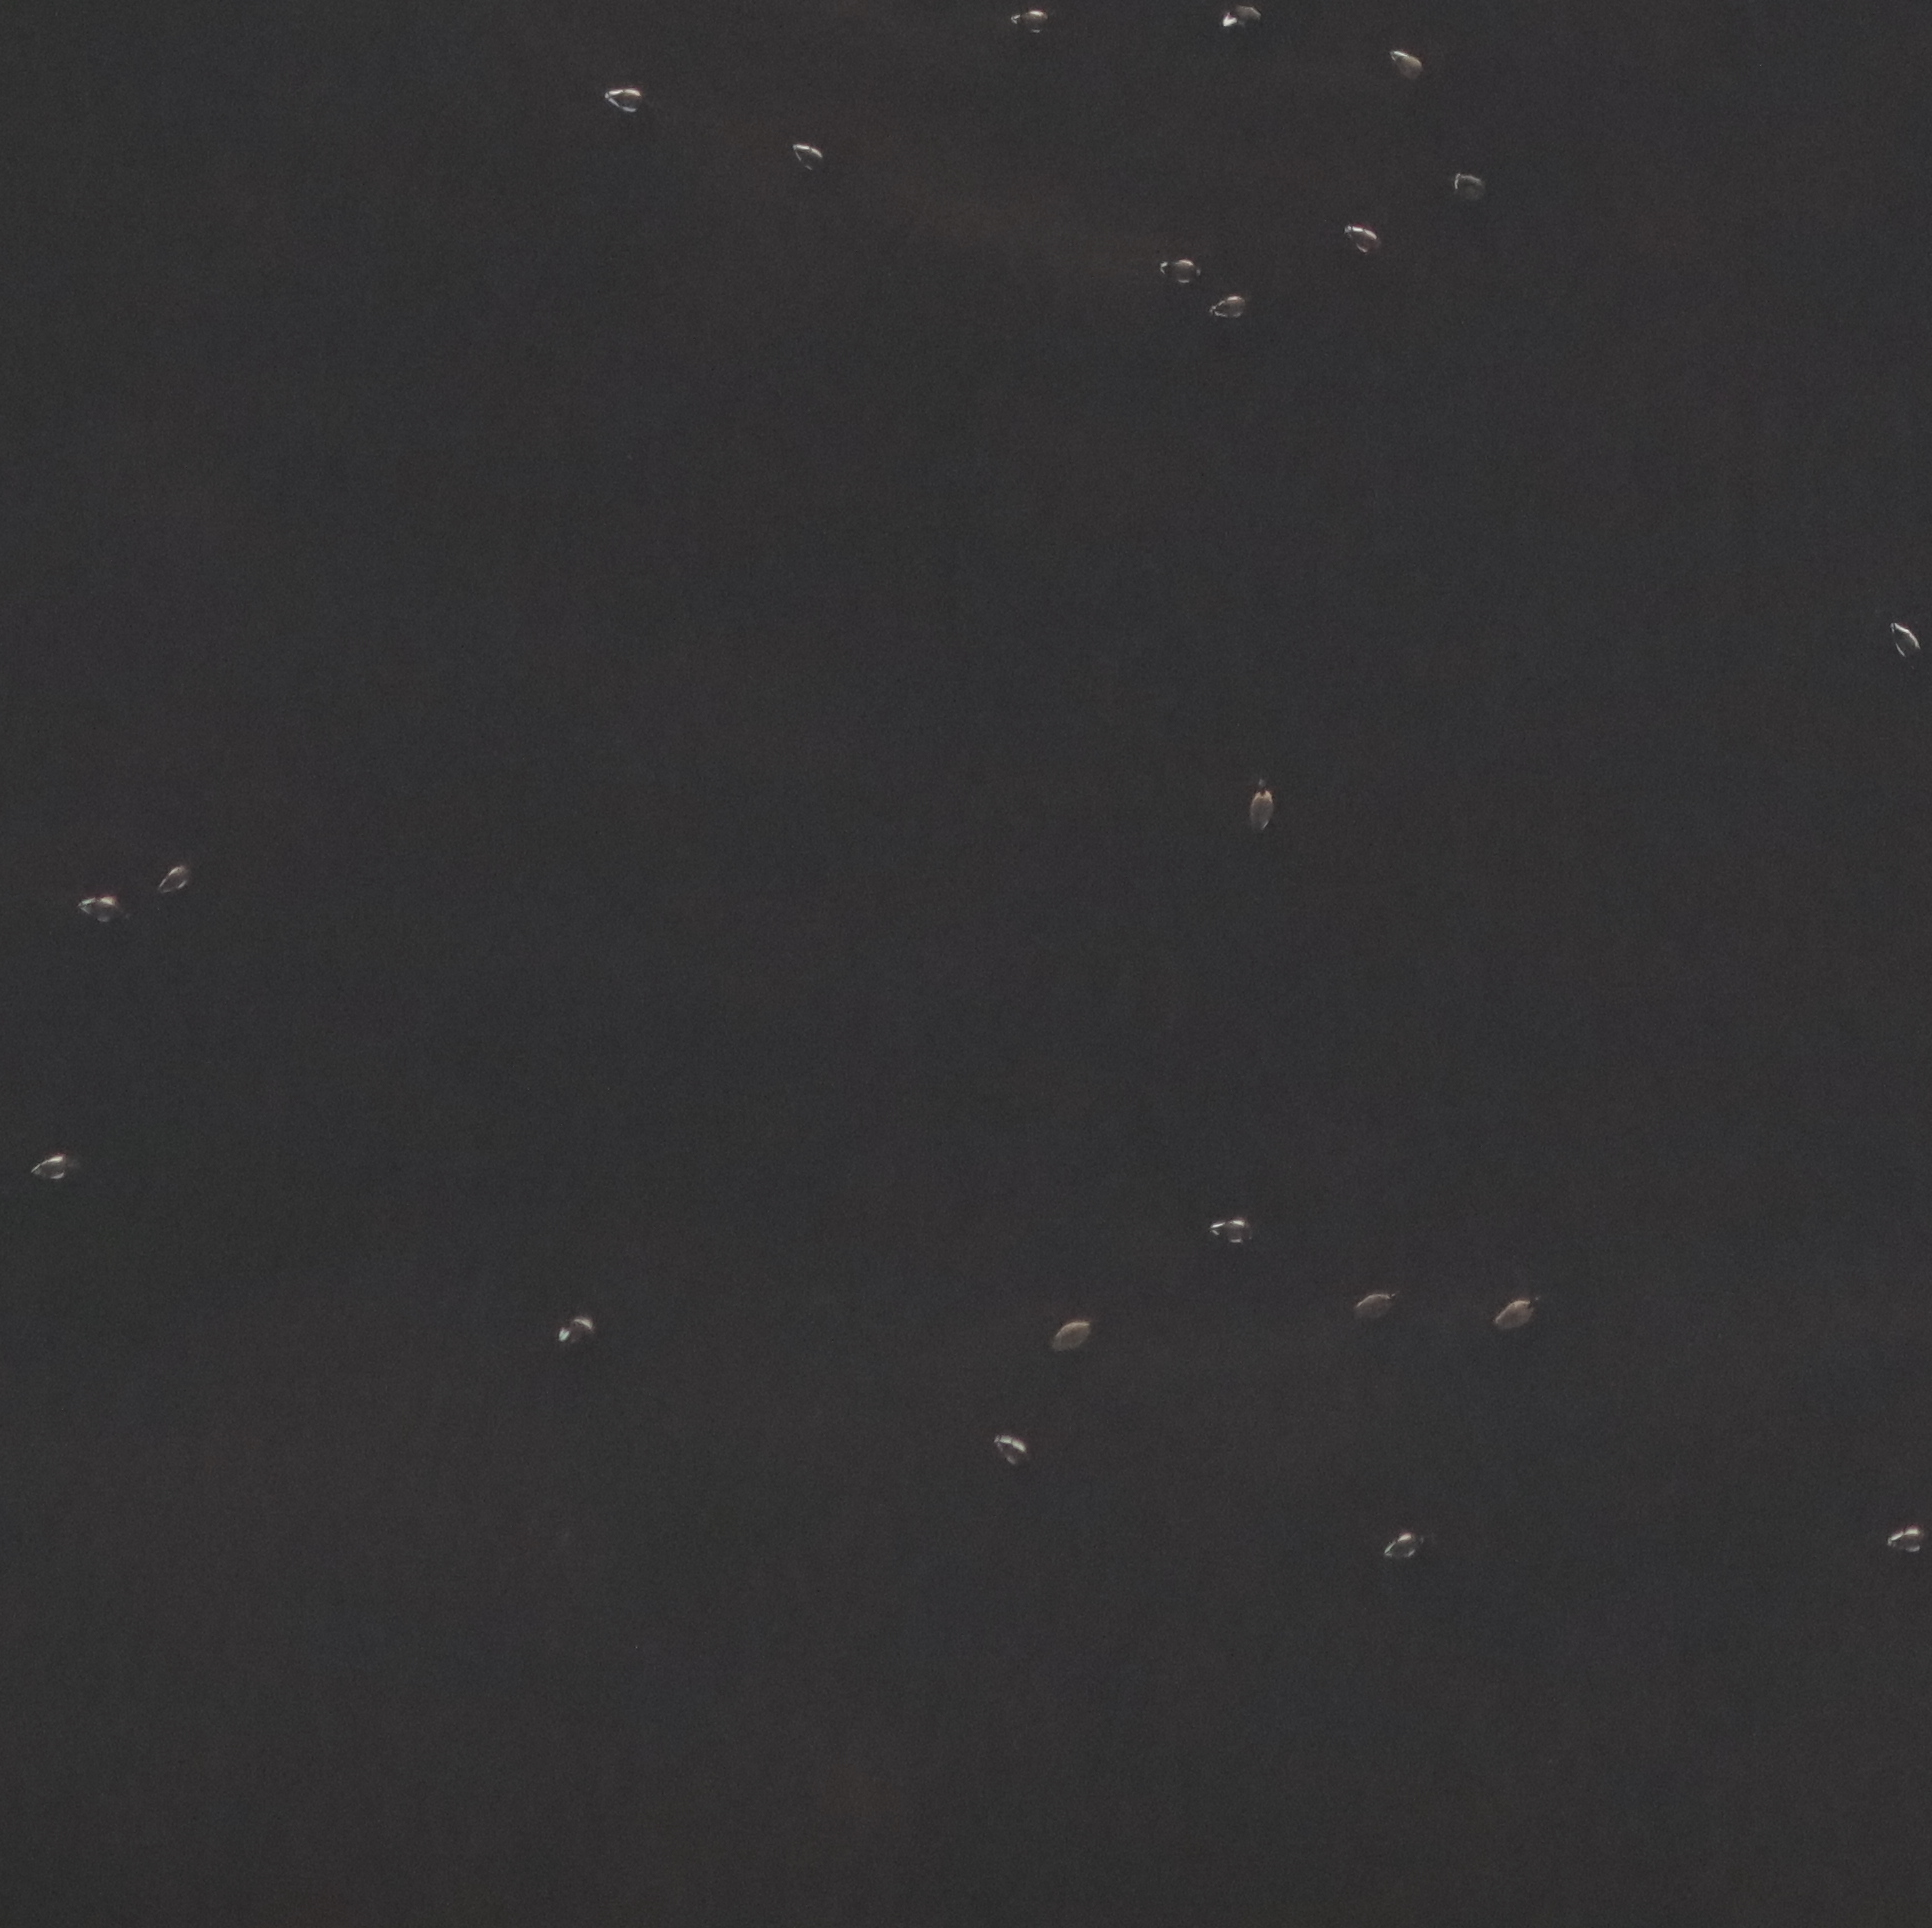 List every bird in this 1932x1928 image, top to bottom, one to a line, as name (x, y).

brant (1243, 13)
brant (1034, 19)
brant (1409, 67)
brant (628, 101)
brant (807, 159)
brant (1474, 190)
brant (1364, 238)
brant (1182, 273)
brant (1230, 307)
brant (1905, 639)
Canada goose (1261, 806)
brant (175, 880)
brant (100, 909)
brant (54, 1169)
brant (1232, 1230)
Canada goose (1373, 1306)
Canada goose (1516, 1316)
brant (580, 1327)
Canada goose (1071, 1336)
brant (1012, 1451)
brant (1906, 1540)
brant (1405, 1545)